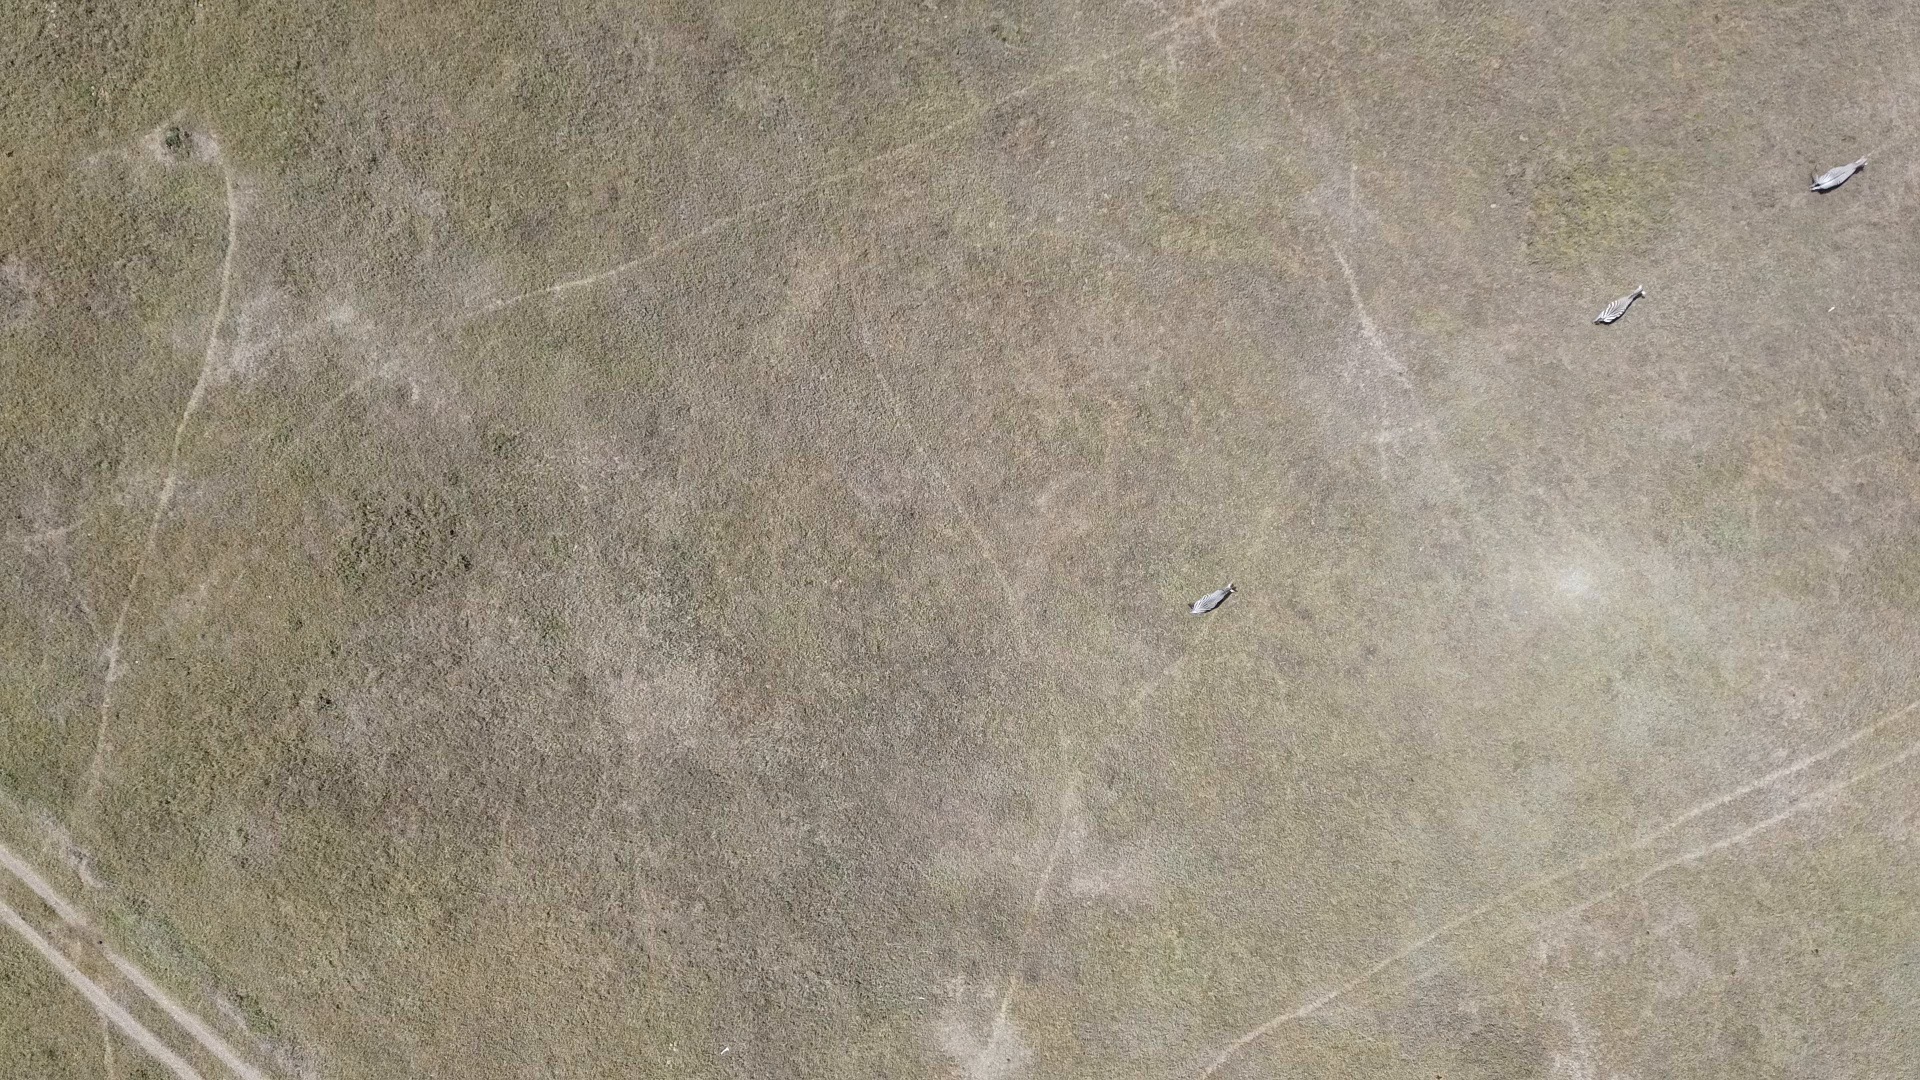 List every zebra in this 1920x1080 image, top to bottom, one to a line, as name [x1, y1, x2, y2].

zebra [1810, 160, 1869, 192]
zebra [1596, 290, 1643, 324]
zebra [1191, 586, 1234, 615]